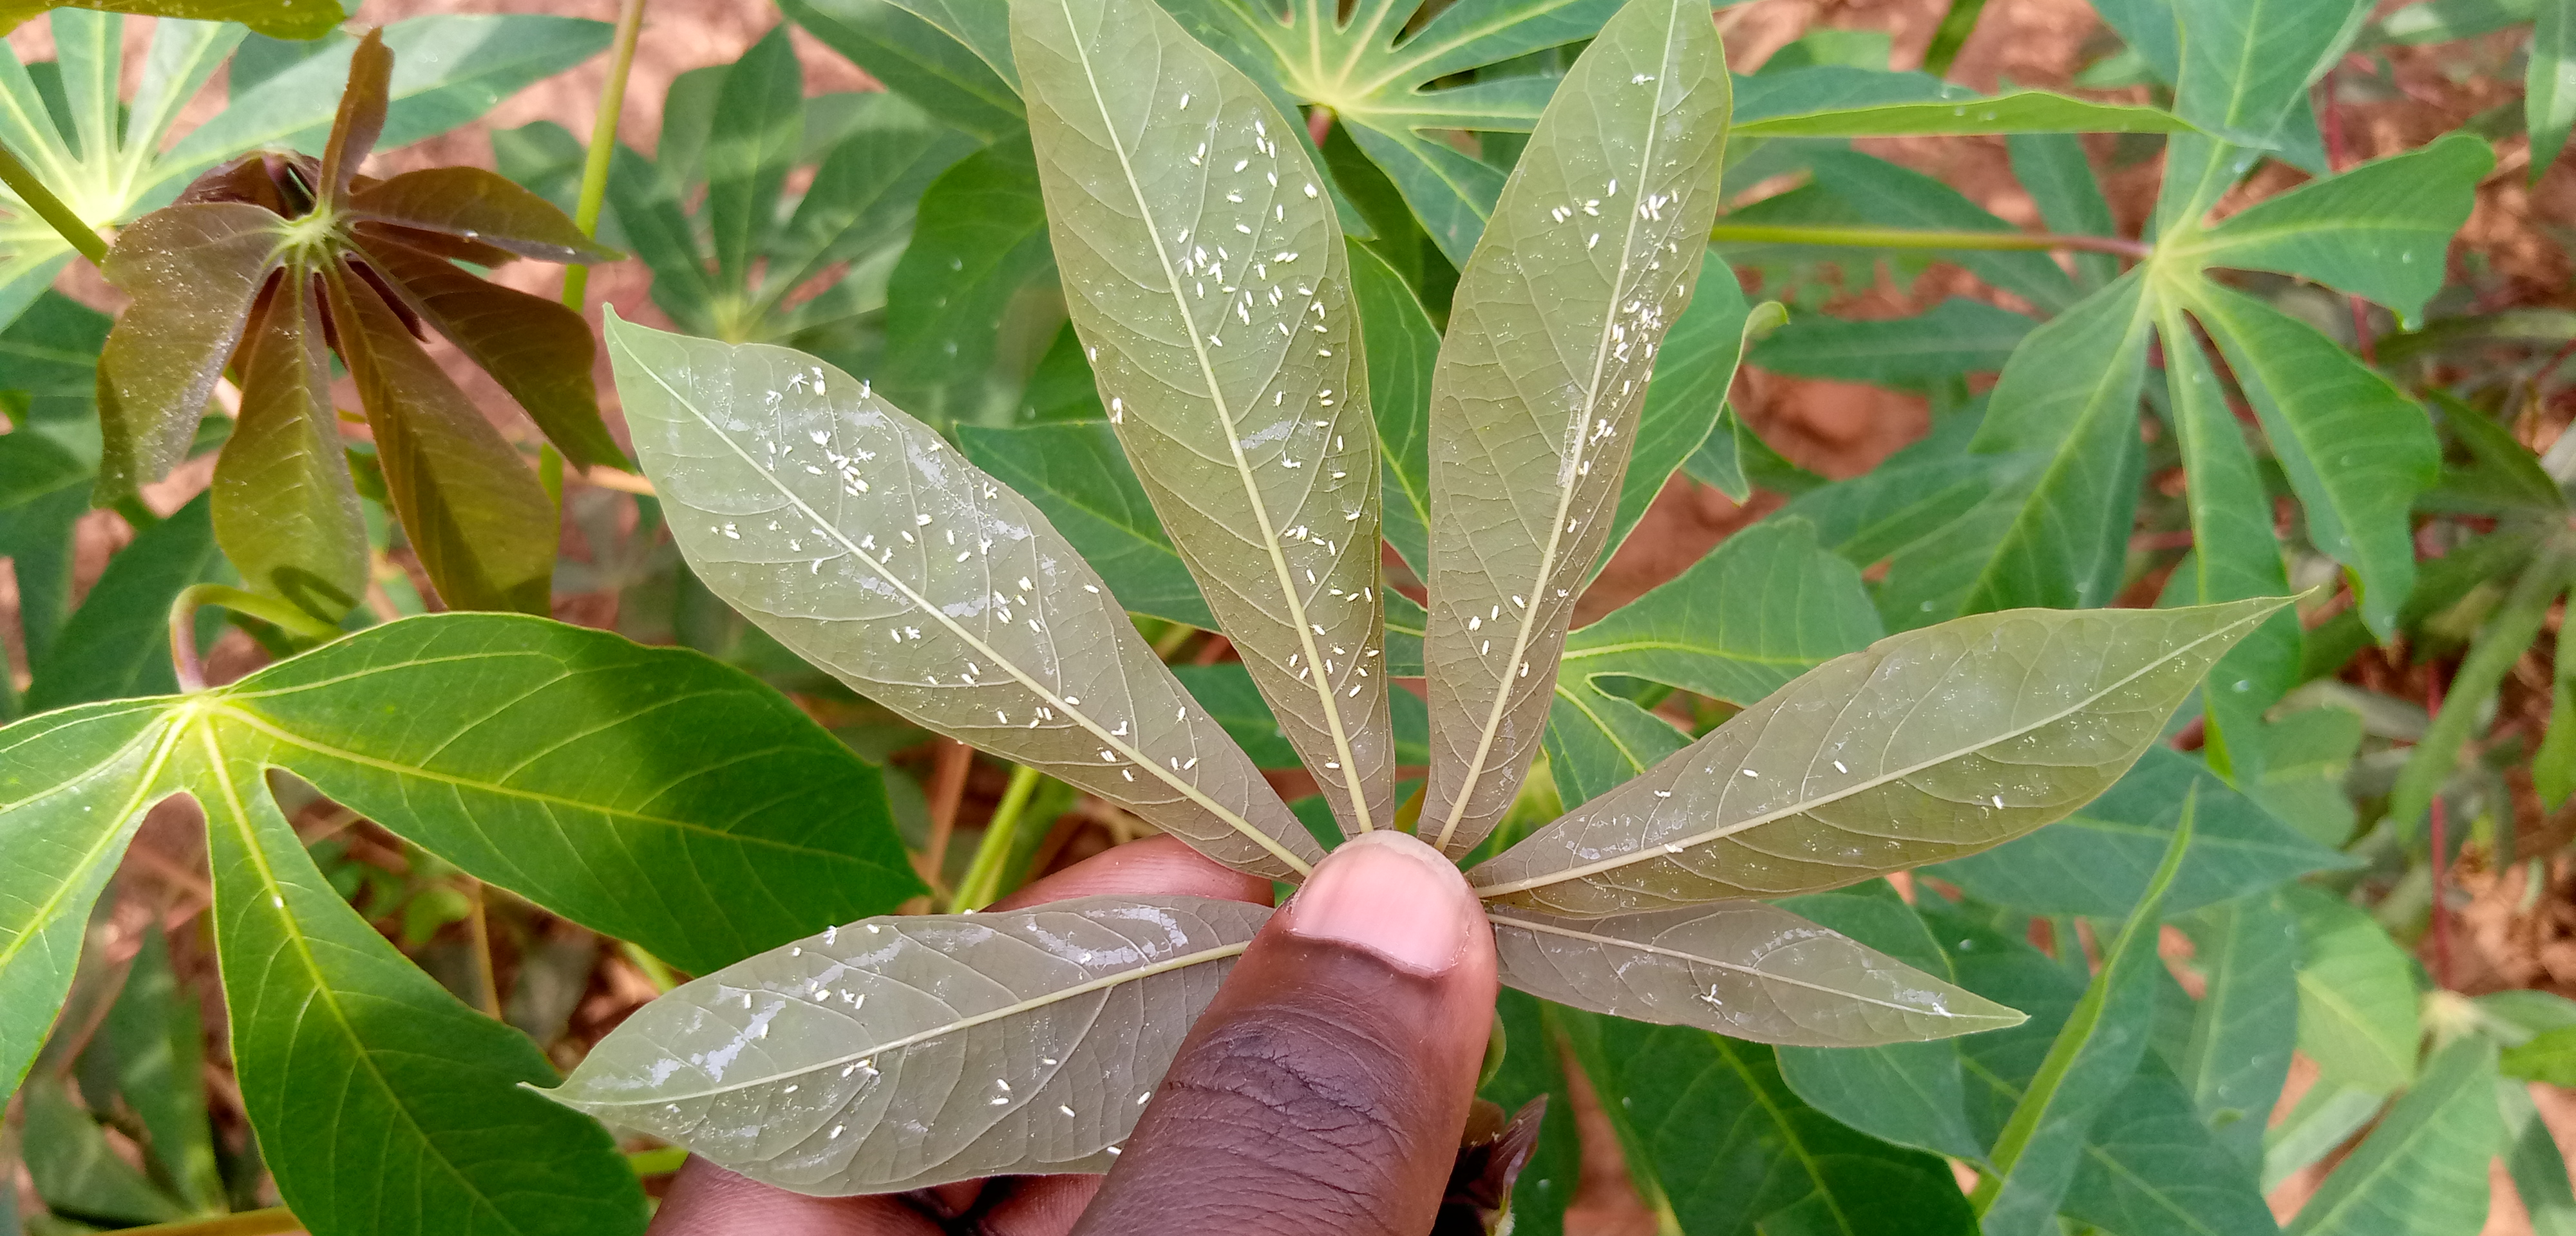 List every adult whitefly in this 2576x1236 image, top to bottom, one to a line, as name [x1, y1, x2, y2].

whitefly [1165, 87, 1201, 112]
whitefly [1248, 113, 1286, 162]
whitefly [1248, 130, 1283, 169]
whitefly [1183, 136, 1214, 171]
whitefly [1229, 153, 1251, 177]
whitefly [1259, 171, 1283, 194]
whitefly [1602, 173, 1622, 209]
whitefly [1298, 175, 1323, 212]
whitefly [1220, 183, 1244, 213]
whitefly [1577, 185, 1604, 225]
whitefly [1626, 186, 1669, 228]
whitefly [1645, 189, 1674, 223]
whitefly [1544, 196, 1581, 234]
whitefly [1267, 200, 1288, 224]
whitefly [1226, 217, 1255, 243]
whitefly [1171, 225, 1193, 256]
whitefly [1571, 229, 1602, 254]
whitefly [1209, 237, 1231, 263]
whitefly [1274, 243, 1298, 276]
whitefly [1186, 243, 1213, 272]
whitefly [1174, 254, 1201, 279]
whitefly [1247, 254, 1265, 280]
whitefly [1206, 259, 1224, 280]
whitefly [1251, 276, 1290, 311]
whitefly [1218, 278, 1242, 304]
whitefly [1238, 280, 1255, 311]
whitefly [1297, 281, 1312, 302]
whitefly [1190, 282, 1211, 299]
whitefly [1620, 291, 1642, 321]
whitefly [1305, 293, 1332, 322]
whitefly [1231, 298, 1253, 325]
whitefly [1639, 302, 1656, 332]
whitefly [1272, 317, 1298, 341]
whitefly [1606, 319, 1628, 350]
whitefly [1309, 323, 1336, 342]
whitefly [1201, 328, 1235, 348]
whitefly [1609, 332, 1634, 371]
whitefly [1642, 339, 1656, 364]
whitefly [1311, 342, 1336, 368]
whitefly [1615, 372, 1639, 400]
whitefly [808, 375, 826, 399]
whitefly [1266, 384, 1289, 412]
whitefly [1307, 388, 1338, 418]
whitefly [1103, 391, 1139, 428]
whitefly [1314, 413, 1336, 436]
whitefly [1592, 421, 1619, 449]
whitefly [1327, 427, 1354, 460]
whitefly [826, 447, 858, 480]
whitefly [806, 456, 829, 480]
whitefly [1575, 458, 1602, 487]
whitefly [841, 462, 876, 503]
whitefly [1321, 462, 1352, 492]
whitefly [1338, 498, 1367, 529]
whitefly [918, 505, 940, 528]
whitefly [1564, 509, 1581, 539]
whitefly [723, 519, 755, 546]
whitefly [1281, 521, 1309, 552]
whitefly [898, 522, 916, 544]
whitefly [942, 525, 958, 548]
whitefly [1310, 528, 1329, 559]
whitefly [1321, 530, 1343, 557]
whitefly [861, 531, 878, 554]
whitefly [978, 533, 995, 555]
whitefly [871, 537, 896, 565]
whitefly [948, 544, 974, 570]
whitefly [806, 554, 829, 578]
whitefly [1293, 568, 1321, 595]
whitefly [1012, 568, 1036, 597]
whitefly [1349, 574, 1382, 609]
whitefly [1078, 576, 1100, 597]
whitefly [1332, 576, 1363, 611]
whitefly [1507, 581, 1533, 613]
whitefly [989, 591, 1006, 607]
whitefly [1477, 595, 1506, 625]
whitefly [995, 599, 1019, 631]
whitefly [1461, 608, 1486, 637]
whitefly [1301, 610, 1334, 647]
whitefly [1023, 616, 1047, 639]
whitefly [904, 618, 924, 644]
whitefly [890, 622, 913, 650]
whitefly [1328, 634, 1354, 660]
whitefly [1478, 642, 1503, 671]
whitefly [1361, 646, 1383, 669]
whitefly [1284, 647, 1307, 673]
whitefly [1319, 655, 1338, 679]
whitefly [1505, 655, 1538, 684]
whitefly [957, 660, 983, 694]
whitefly [1347, 662, 1379, 697]
whitefly [1295, 666, 1316, 691]
whitefly [916, 671, 948, 688]
whitefly [1341, 677, 1370, 708]
whitefly [1057, 688, 1081, 715]
whitefly [1027, 697, 1056, 723]
whitefly [1170, 699, 1192, 732]
whitefly [993, 705, 1016, 730]
whitefly [1025, 709, 1048, 738]
whitefly [1104, 711, 1135, 740]
whitefly [1099, 741, 1122, 769]
whitefly [1179, 747, 1211, 780]
whitefly [1166, 748, 1187, 776]
whitefly [1832, 748, 1853, 778]
whitefly [1318, 758, 1349, 784]
whitefly [1734, 765, 1765, 791]
whitefly [1111, 769, 1148, 787]
whitefly [1643, 774, 1672, 804]
whitefly [1989, 789, 2018, 821]
whitefly [862, 915, 887, 944]
whitefly [815, 916, 839, 946]
whitefly [784, 941, 810, 962]
whitefly [806, 977, 829, 1006]
whitefly [837, 984, 860, 1006]
whitefly [737, 986, 762, 1015]
whitefly [808, 988, 835, 1009]
whitefly [850, 990, 872, 1010]
whitefly [751, 1020, 773, 1046]
whitefly [855, 1049, 880, 1076]
whitefly [1036, 1053, 1063, 1076]
whitefly [835, 1060, 860, 1085]
whitefly [864, 1061, 883, 1081]
whitefly [993, 1074, 1019, 1098]
whitefly [780, 1076, 806, 1102]
whitefly [981, 1083, 1019, 1112]
whitefly [1128, 1087, 1156, 1120]
whitefly [1045, 1099, 1090, 1134]
whitefly [824, 1121, 851, 1148]
whitefly [1102, 1136, 1126, 1159]